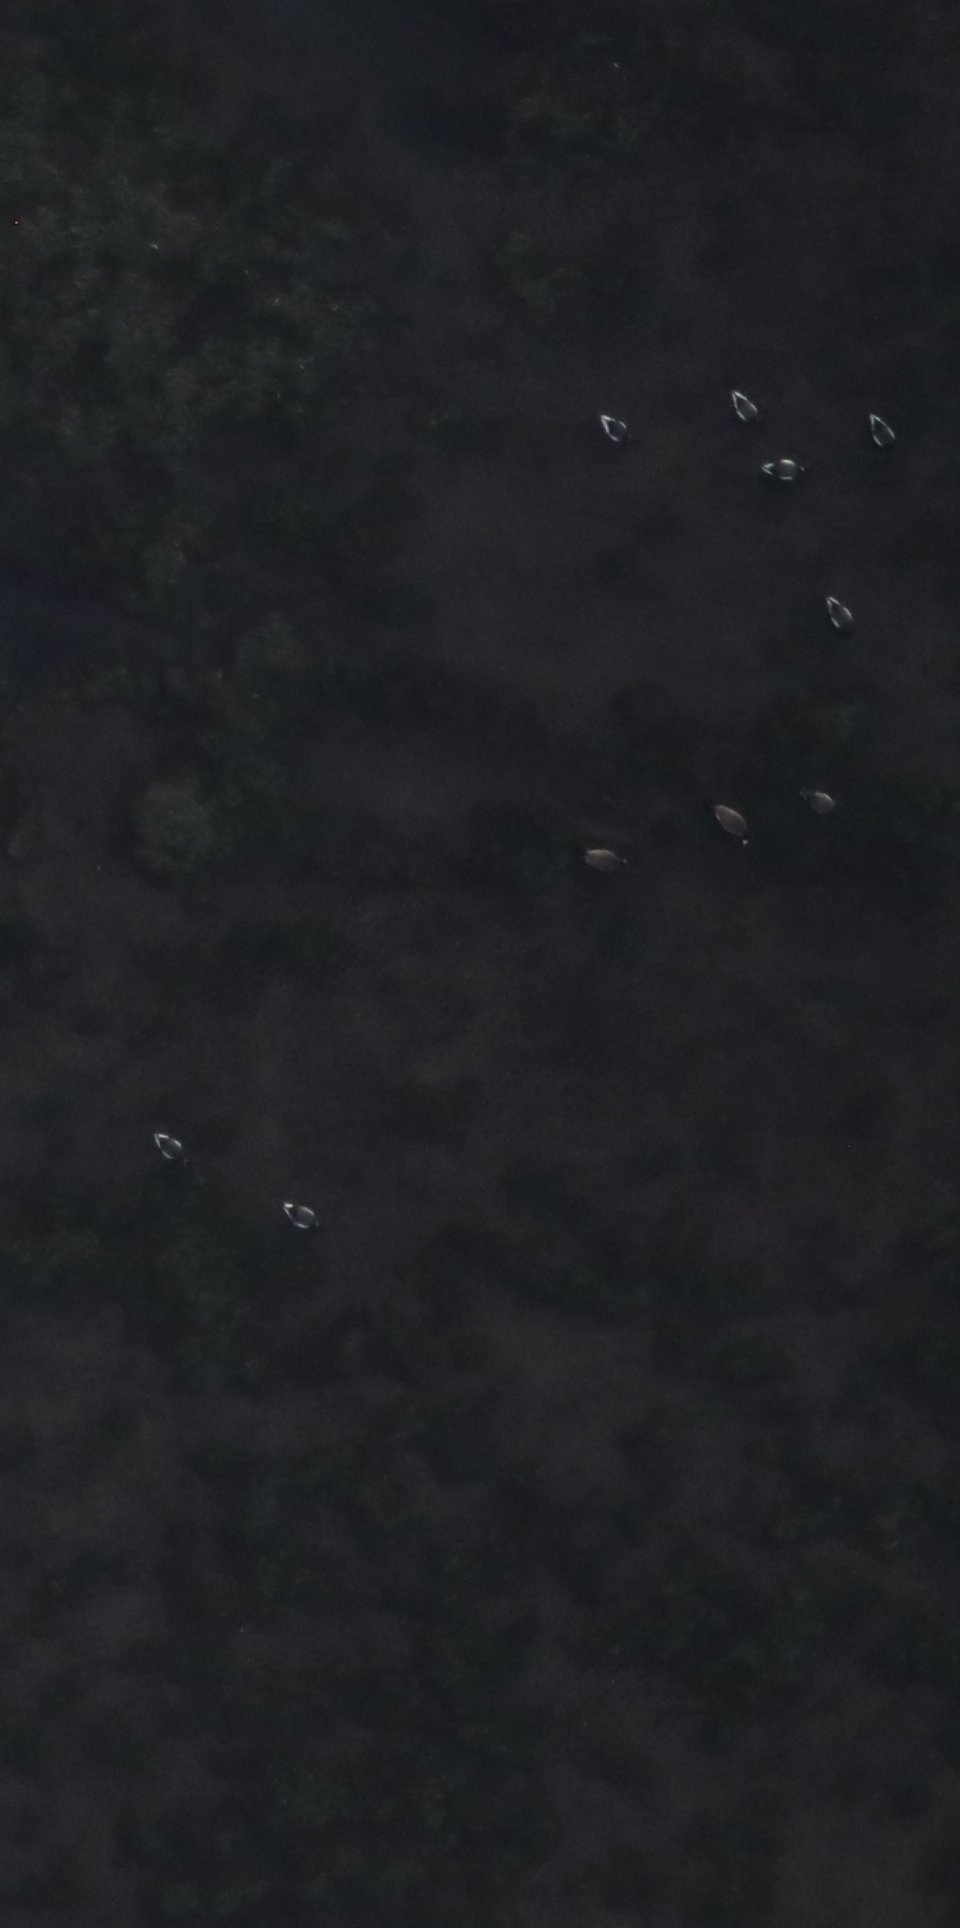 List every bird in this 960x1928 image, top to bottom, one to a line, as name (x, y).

brant (744, 411)
brant (614, 432)
brant (882, 434)
brant (783, 470)
brant (839, 615)
Canada goose (819, 801)
Canada goose (730, 821)
Canada goose (603, 859)
brant (170, 1147)
brant (302, 1218)